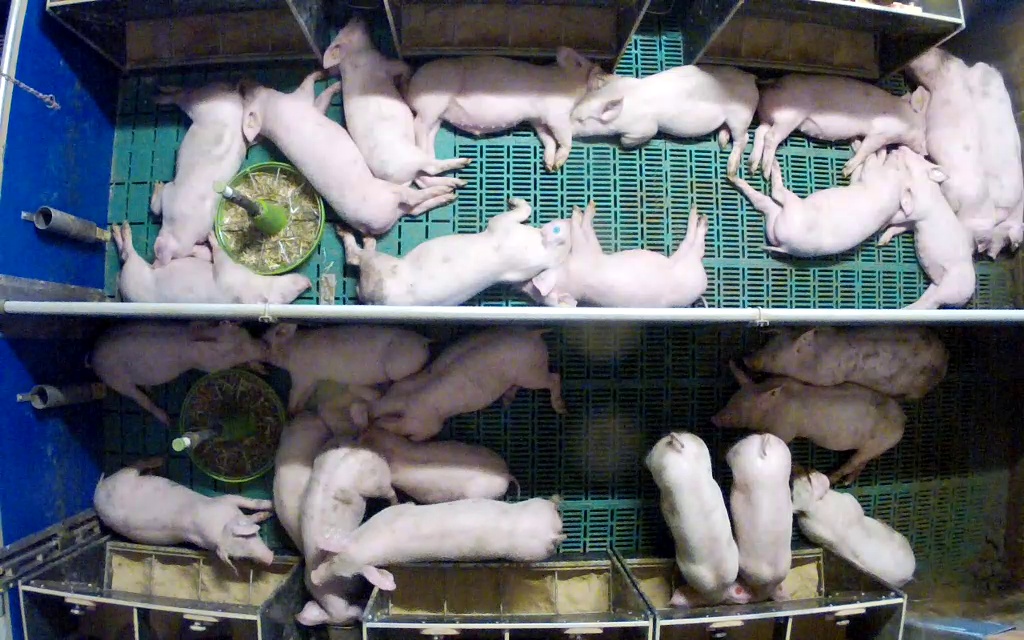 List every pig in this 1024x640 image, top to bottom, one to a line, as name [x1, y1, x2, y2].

pig [322, 11, 472, 188]
pig [405, 46, 622, 171]
pig [908, 47, 997, 253]
pig [569, 63, 760, 177]
pig [970, 63, 1023, 227]
pig [235, 71, 461, 236]
pig [748, 74, 932, 182]
pig [150, 79, 249, 267]
pig [726, 140, 915, 257]
pig [876, 143, 977, 308]
pig [335, 196, 572, 305]
pig [986, 199, 1023, 261]
pig [510, 200, 710, 309]
pig [110, 221, 314, 303]
pig [90, 319, 267, 424]
pig [261, 323, 432, 412]
pig [348, 325, 569, 437]
pig [746, 328, 949, 400]
pig [710, 362, 906, 488]
pig [316, 403, 523, 503]
pig [274, 412, 337, 557]
pig [645, 427, 754, 608]
pig [727, 432, 794, 605]
pig [291, 435, 397, 628]
pig [90, 455, 276, 574]
pig [790, 466, 922, 590]
pig [308, 493, 570, 590]